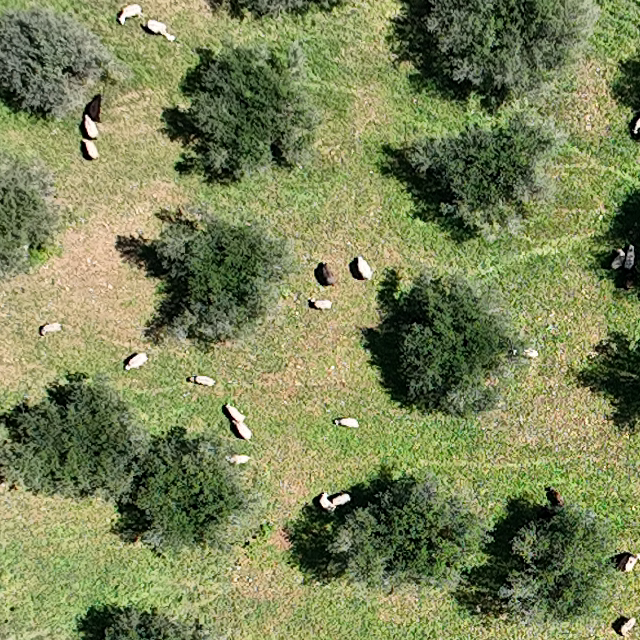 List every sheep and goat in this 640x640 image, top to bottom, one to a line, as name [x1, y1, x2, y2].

sheep [119, 3, 141, 26]
sheep [147, 19, 175, 43]
sheep [86, 93, 101, 123]
sheep [632, 113, 639, 135]
sheep [83, 114, 98, 139]
sheep [81, 139, 99, 160]
sheep [625, 245, 634, 270]
sheep [611, 248, 625, 269]
sheep [357, 257, 373, 281]
sheep [322, 262, 338, 284]
sheep [310, 299, 333, 309]
sheep [41, 323, 61, 337]
sheep [512, 349, 538, 360]
sheep [125, 353, 147, 371]
sheep [189, 376, 215, 387]
sheep [225, 404, 246, 423]
sheep [334, 417, 359, 428]
sheep [232, 419, 251, 439]
sheep [226, 454, 251, 465]
sheep [552, 489, 565, 506]
sheep [320, 492, 336, 512]
sheep [333, 494, 351, 505]
sheep [623, 555, 639, 573]
sheep [620, 618, 635, 635]